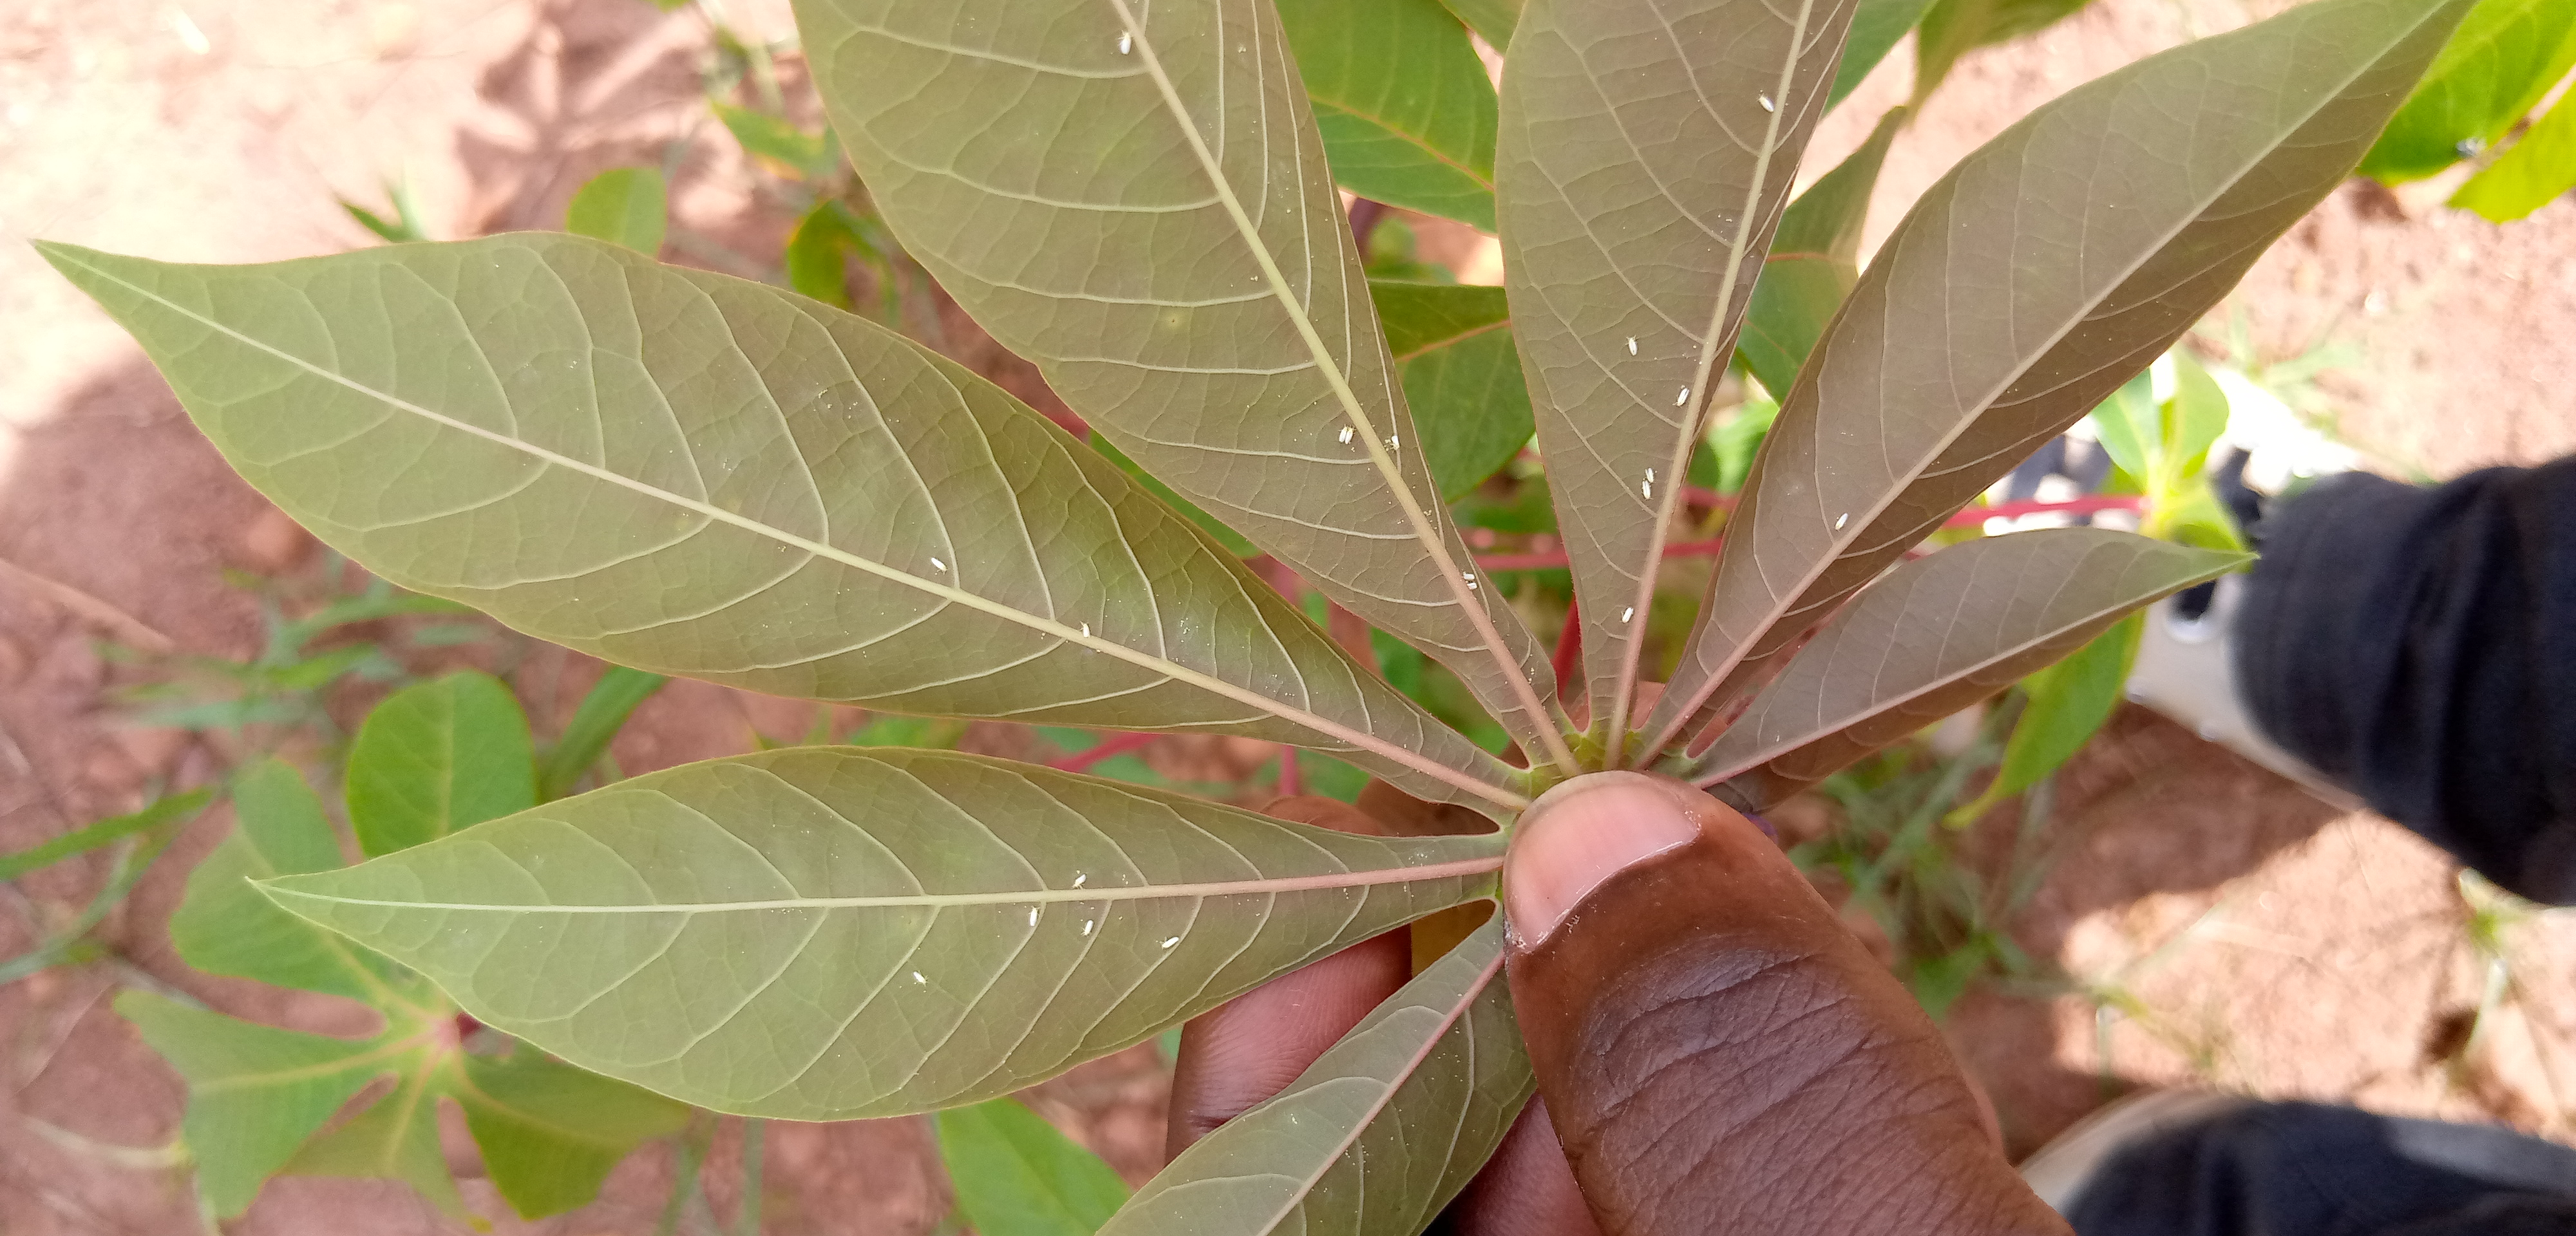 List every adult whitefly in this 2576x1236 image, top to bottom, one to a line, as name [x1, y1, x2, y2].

whitefly [1118, 30, 1136, 57]
whitefly [1756, 92, 1776, 115]
whitefly [1626, 334, 1641, 359]
whitefly [1674, 384, 1691, 410]
whitefly [1336, 424, 1349, 445]
whitefly [1343, 425, 1356, 446]
whitefly [1389, 433, 1403, 453]
whitefly [1644, 466, 1656, 483]
whitefly [1641, 478, 1654, 502]
whitefly [1833, 510, 1850, 534]
whitefly [929, 554, 952, 576]
whitefly [1462, 571, 1478, 581]
whitefly [1466, 581, 1479, 593]
whitefly [1619, 605, 1636, 626]
whitefly [1079, 619, 1094, 641]
whitefly [1073, 870, 1089, 890]
whitefly [1026, 905, 1039, 930]
whitefly [1079, 919, 1097, 942]
whitefly [1159, 932, 1184, 953]
whitefly [911, 969, 929, 988]